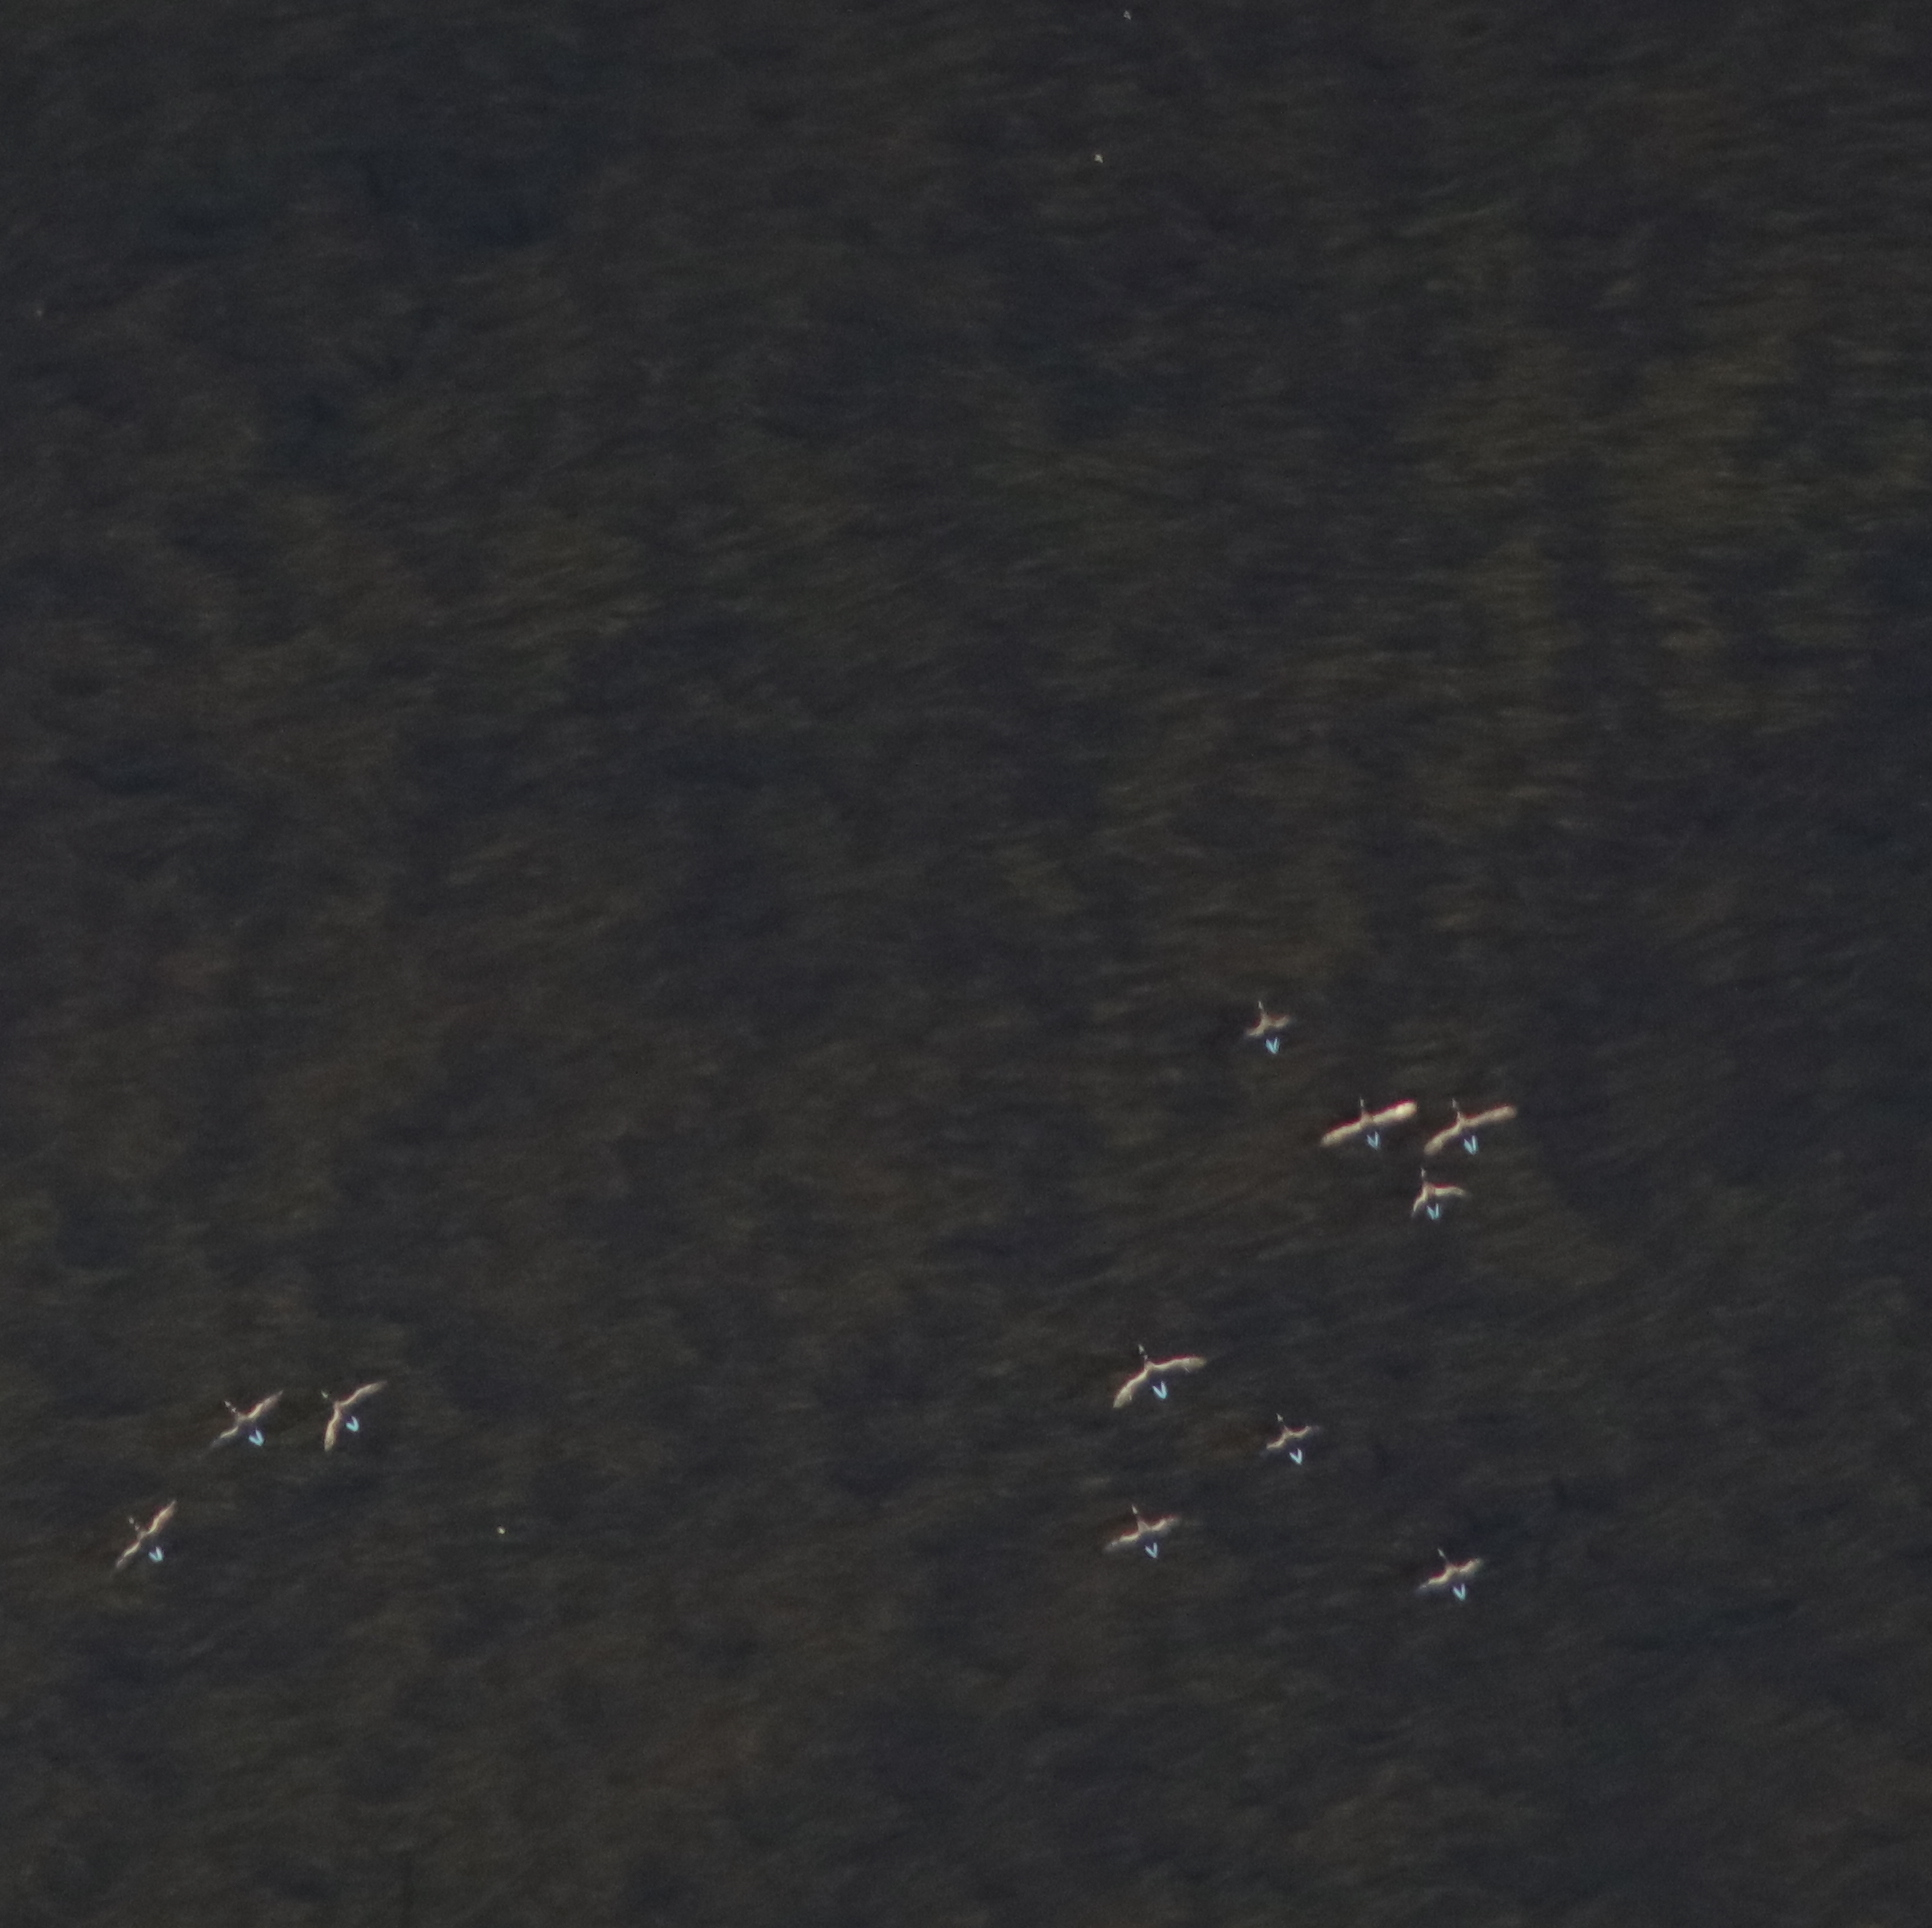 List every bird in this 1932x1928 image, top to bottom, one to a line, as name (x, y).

brant (1269, 1025)
brant (1363, 1129)
brant (1473, 1135)
brant (1438, 1196)
brant (1150, 1378)
brant (345, 1416)
brant (246, 1427)
brant (1295, 1443)
brant (1143, 1531)
brant (140, 1544)
brant (1453, 1584)